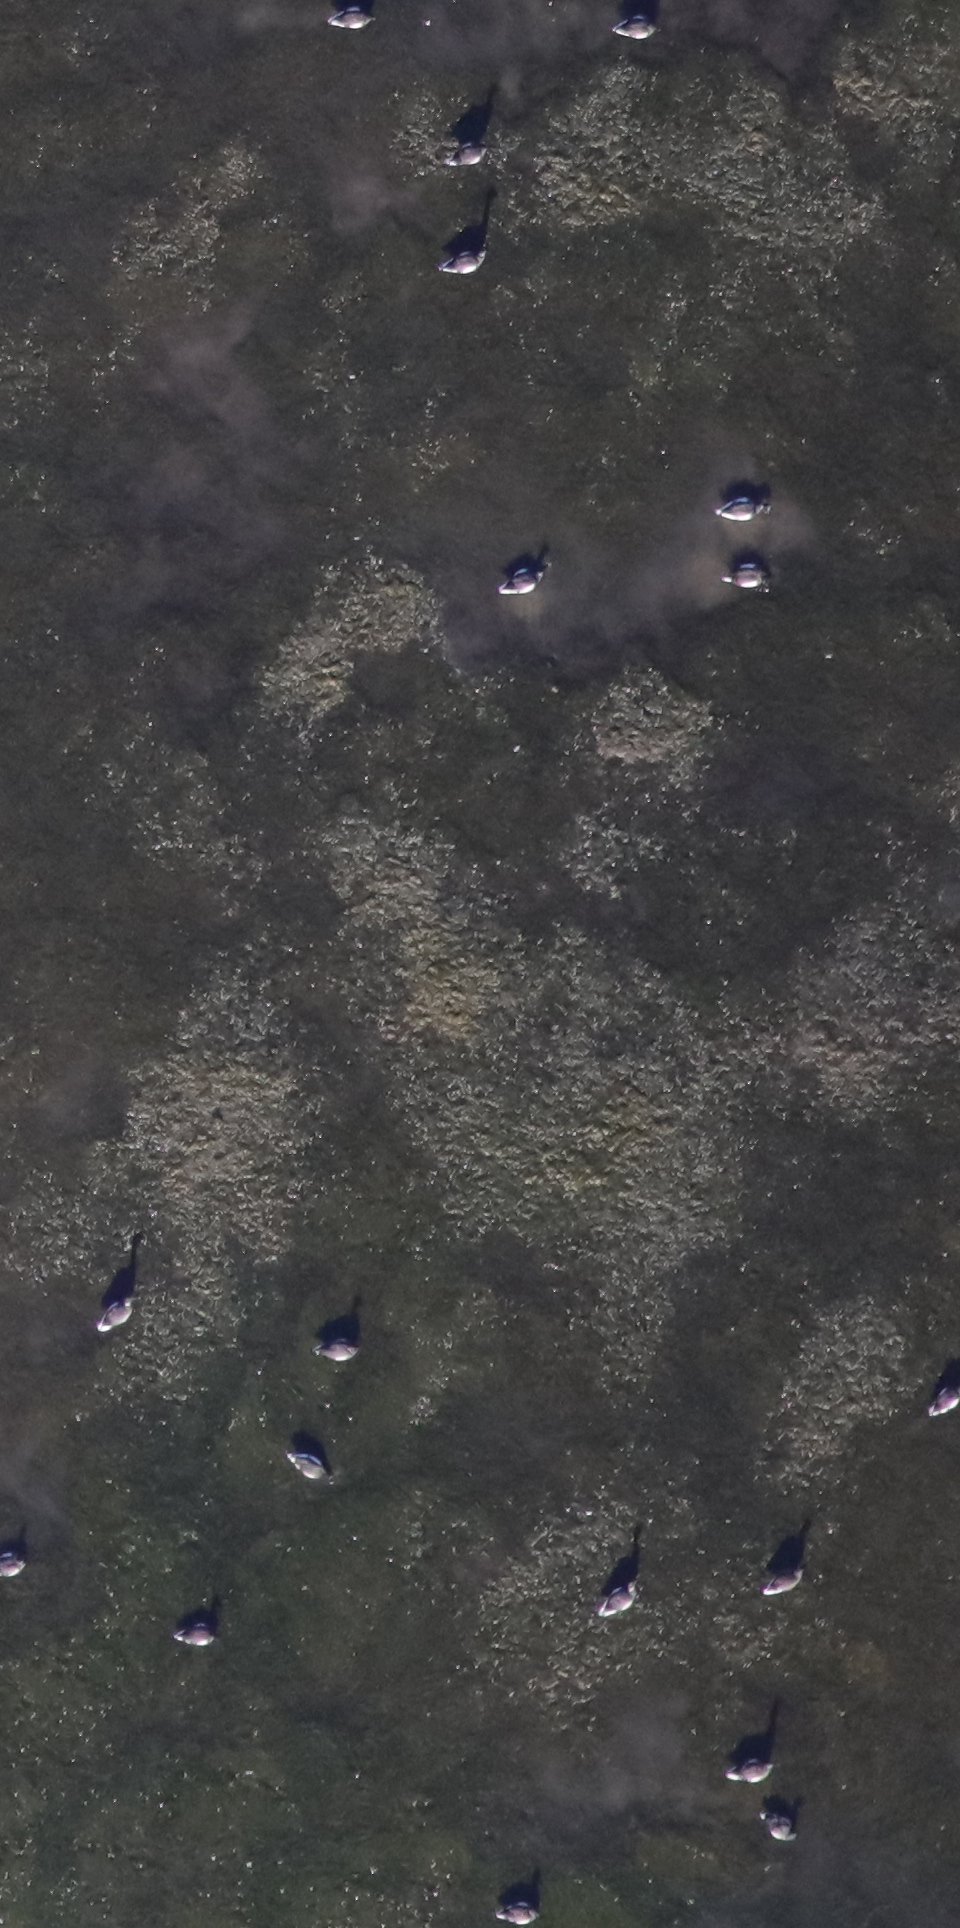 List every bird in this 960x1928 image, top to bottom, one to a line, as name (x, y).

brant (352, 16)
brant (632, 26)
brant (465, 156)
brant (463, 262)
brant (742, 509)
brant (746, 577)
brant (523, 581)
brant (115, 1316)
brant (337, 1351)
brant (947, 1405)
brant (311, 1466)
brant (6, 1565)
brant (786, 1582)
brant (618, 1600)
brant (197, 1635)
brant (749, 1770)
brant (778, 1825)
brant (516, 1913)